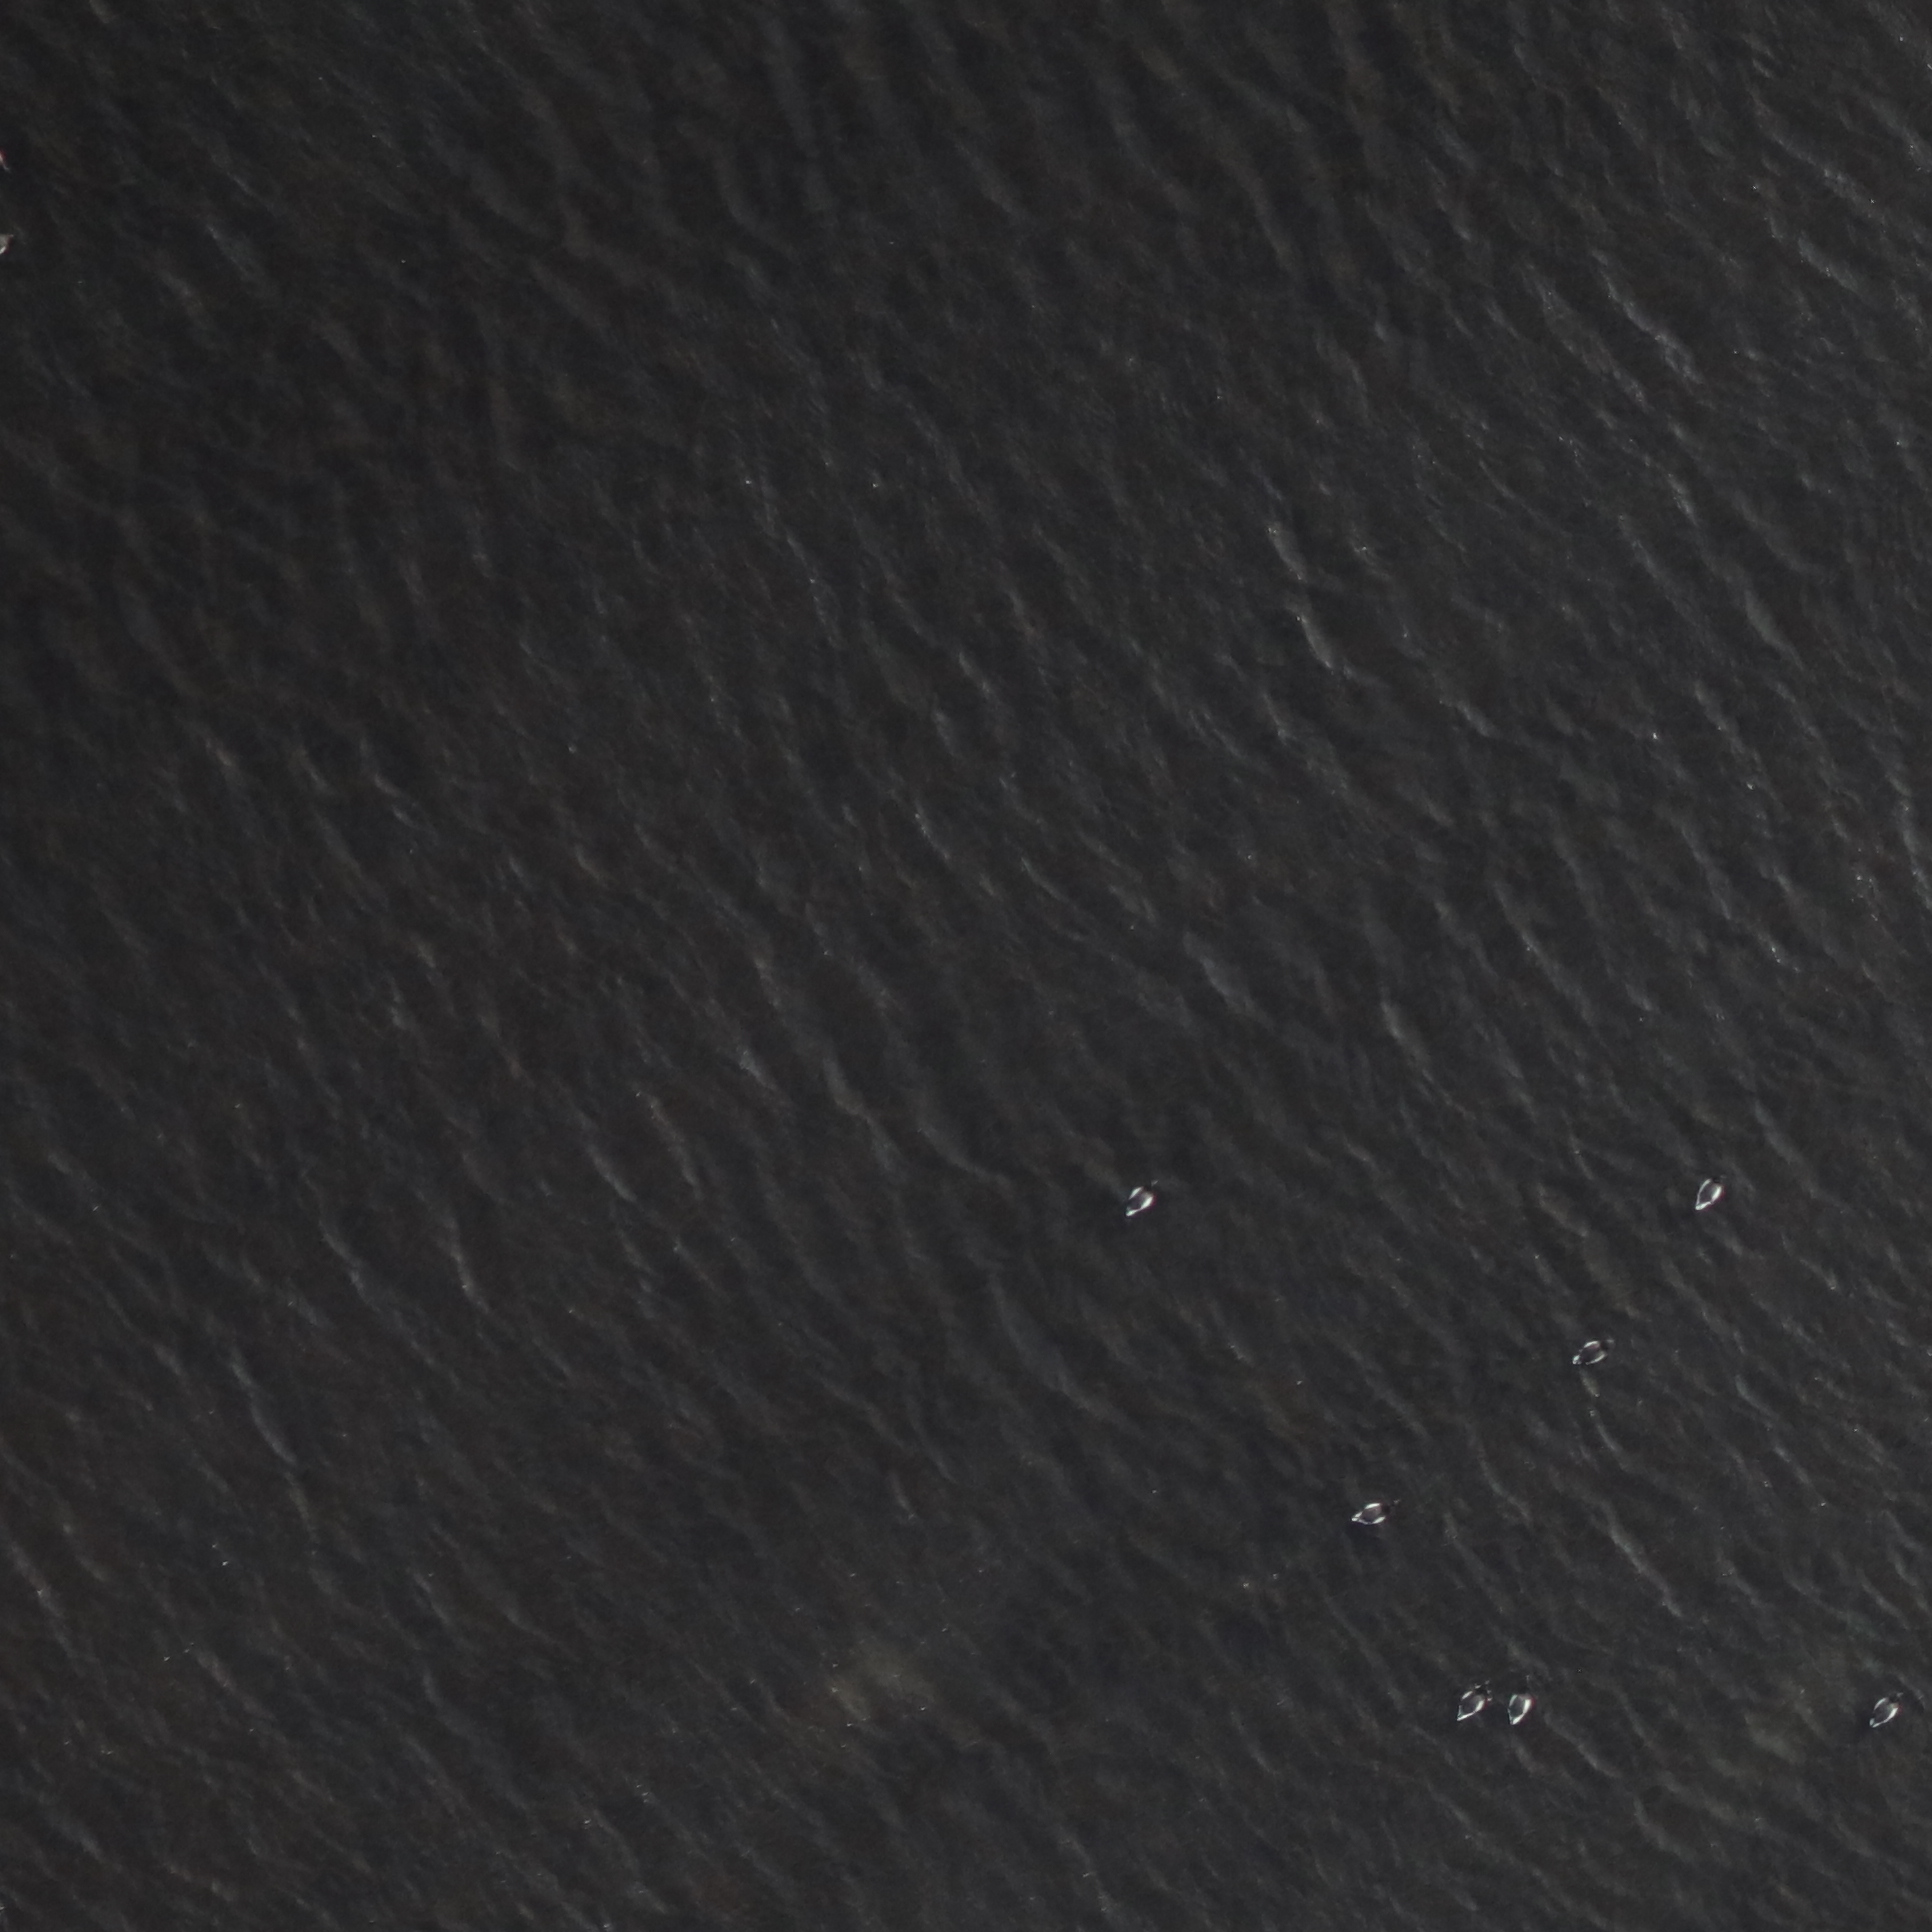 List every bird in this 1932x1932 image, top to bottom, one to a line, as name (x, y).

brant (1707, 1192)
brant (1139, 1199)
brant (1591, 1353)
brant (1372, 1513)
brant (1471, 1701)
brant (1518, 1705)
brant (1884, 1709)